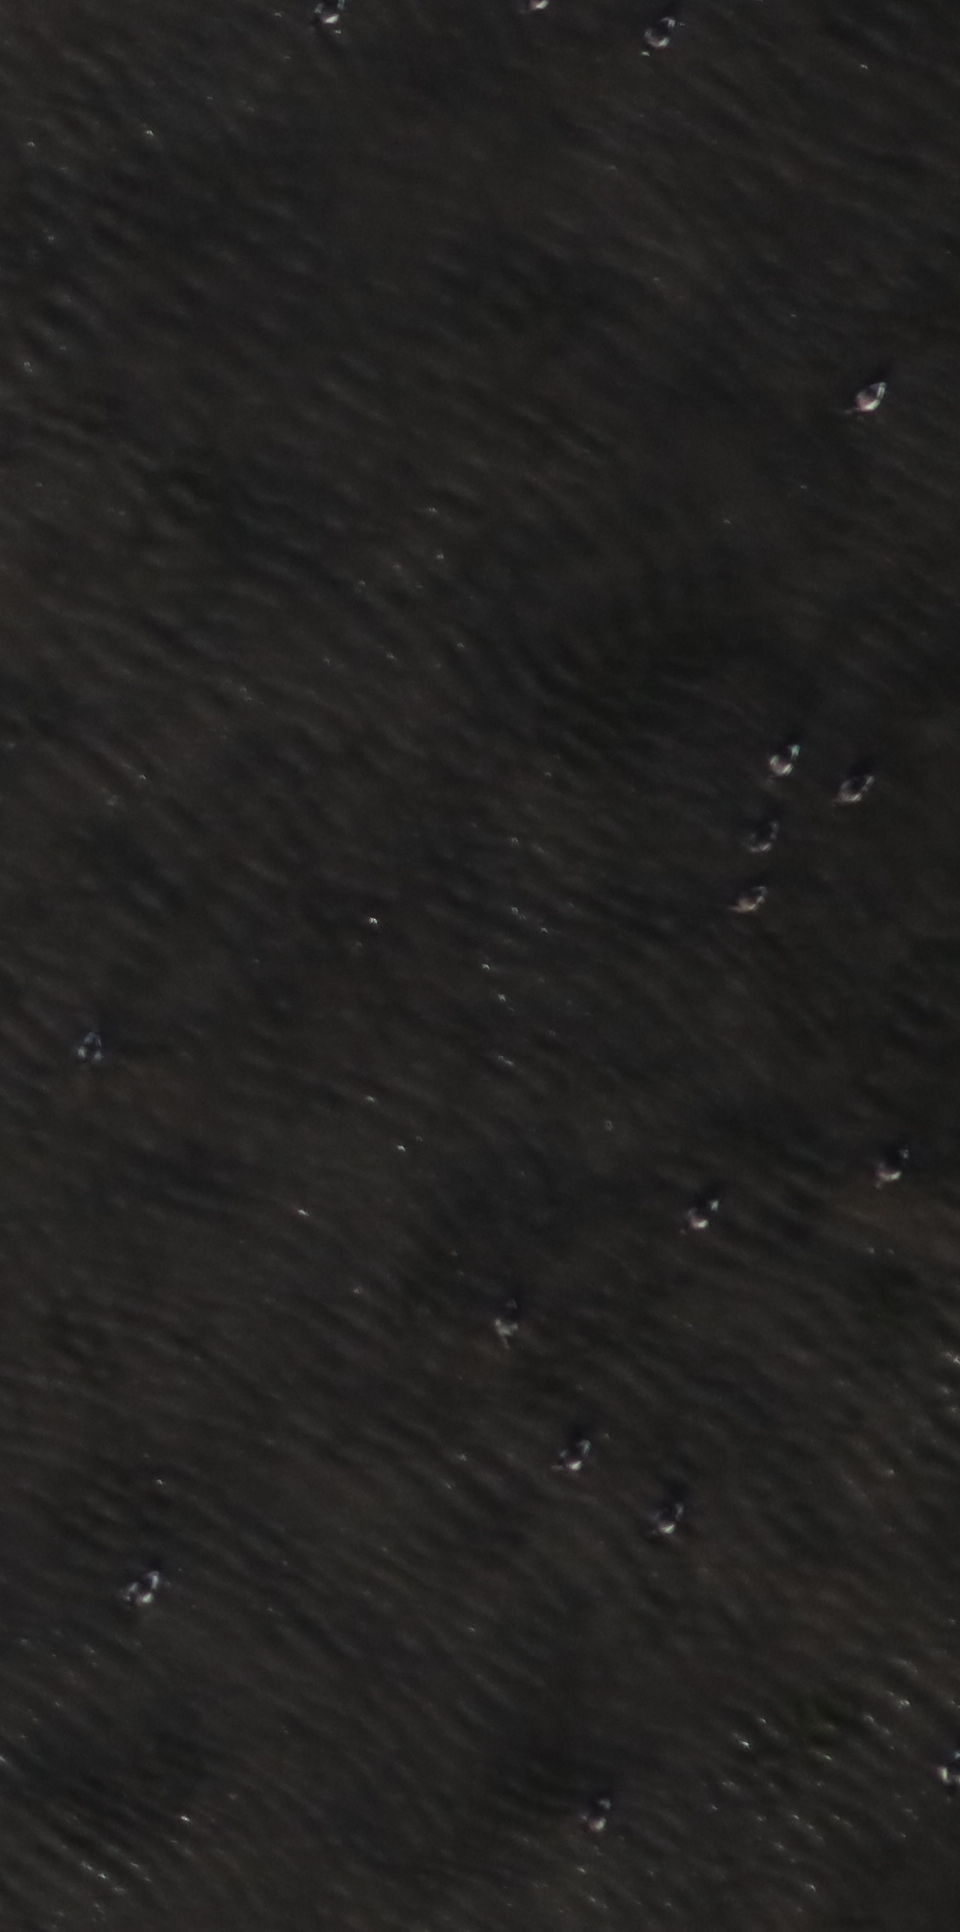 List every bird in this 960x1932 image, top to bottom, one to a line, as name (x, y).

brant (542, 5)
brant (328, 11)
brant (665, 34)
brant (867, 397)
brant (780, 761)
brant (852, 789)
brant (765, 838)
brant (748, 899)
brant (87, 1050)
brant (898, 1178)
brant (700, 1214)
brant (510, 1326)
brant (573, 1455)
brant (671, 1525)
brant (141, 1590)
brant (600, 1819)